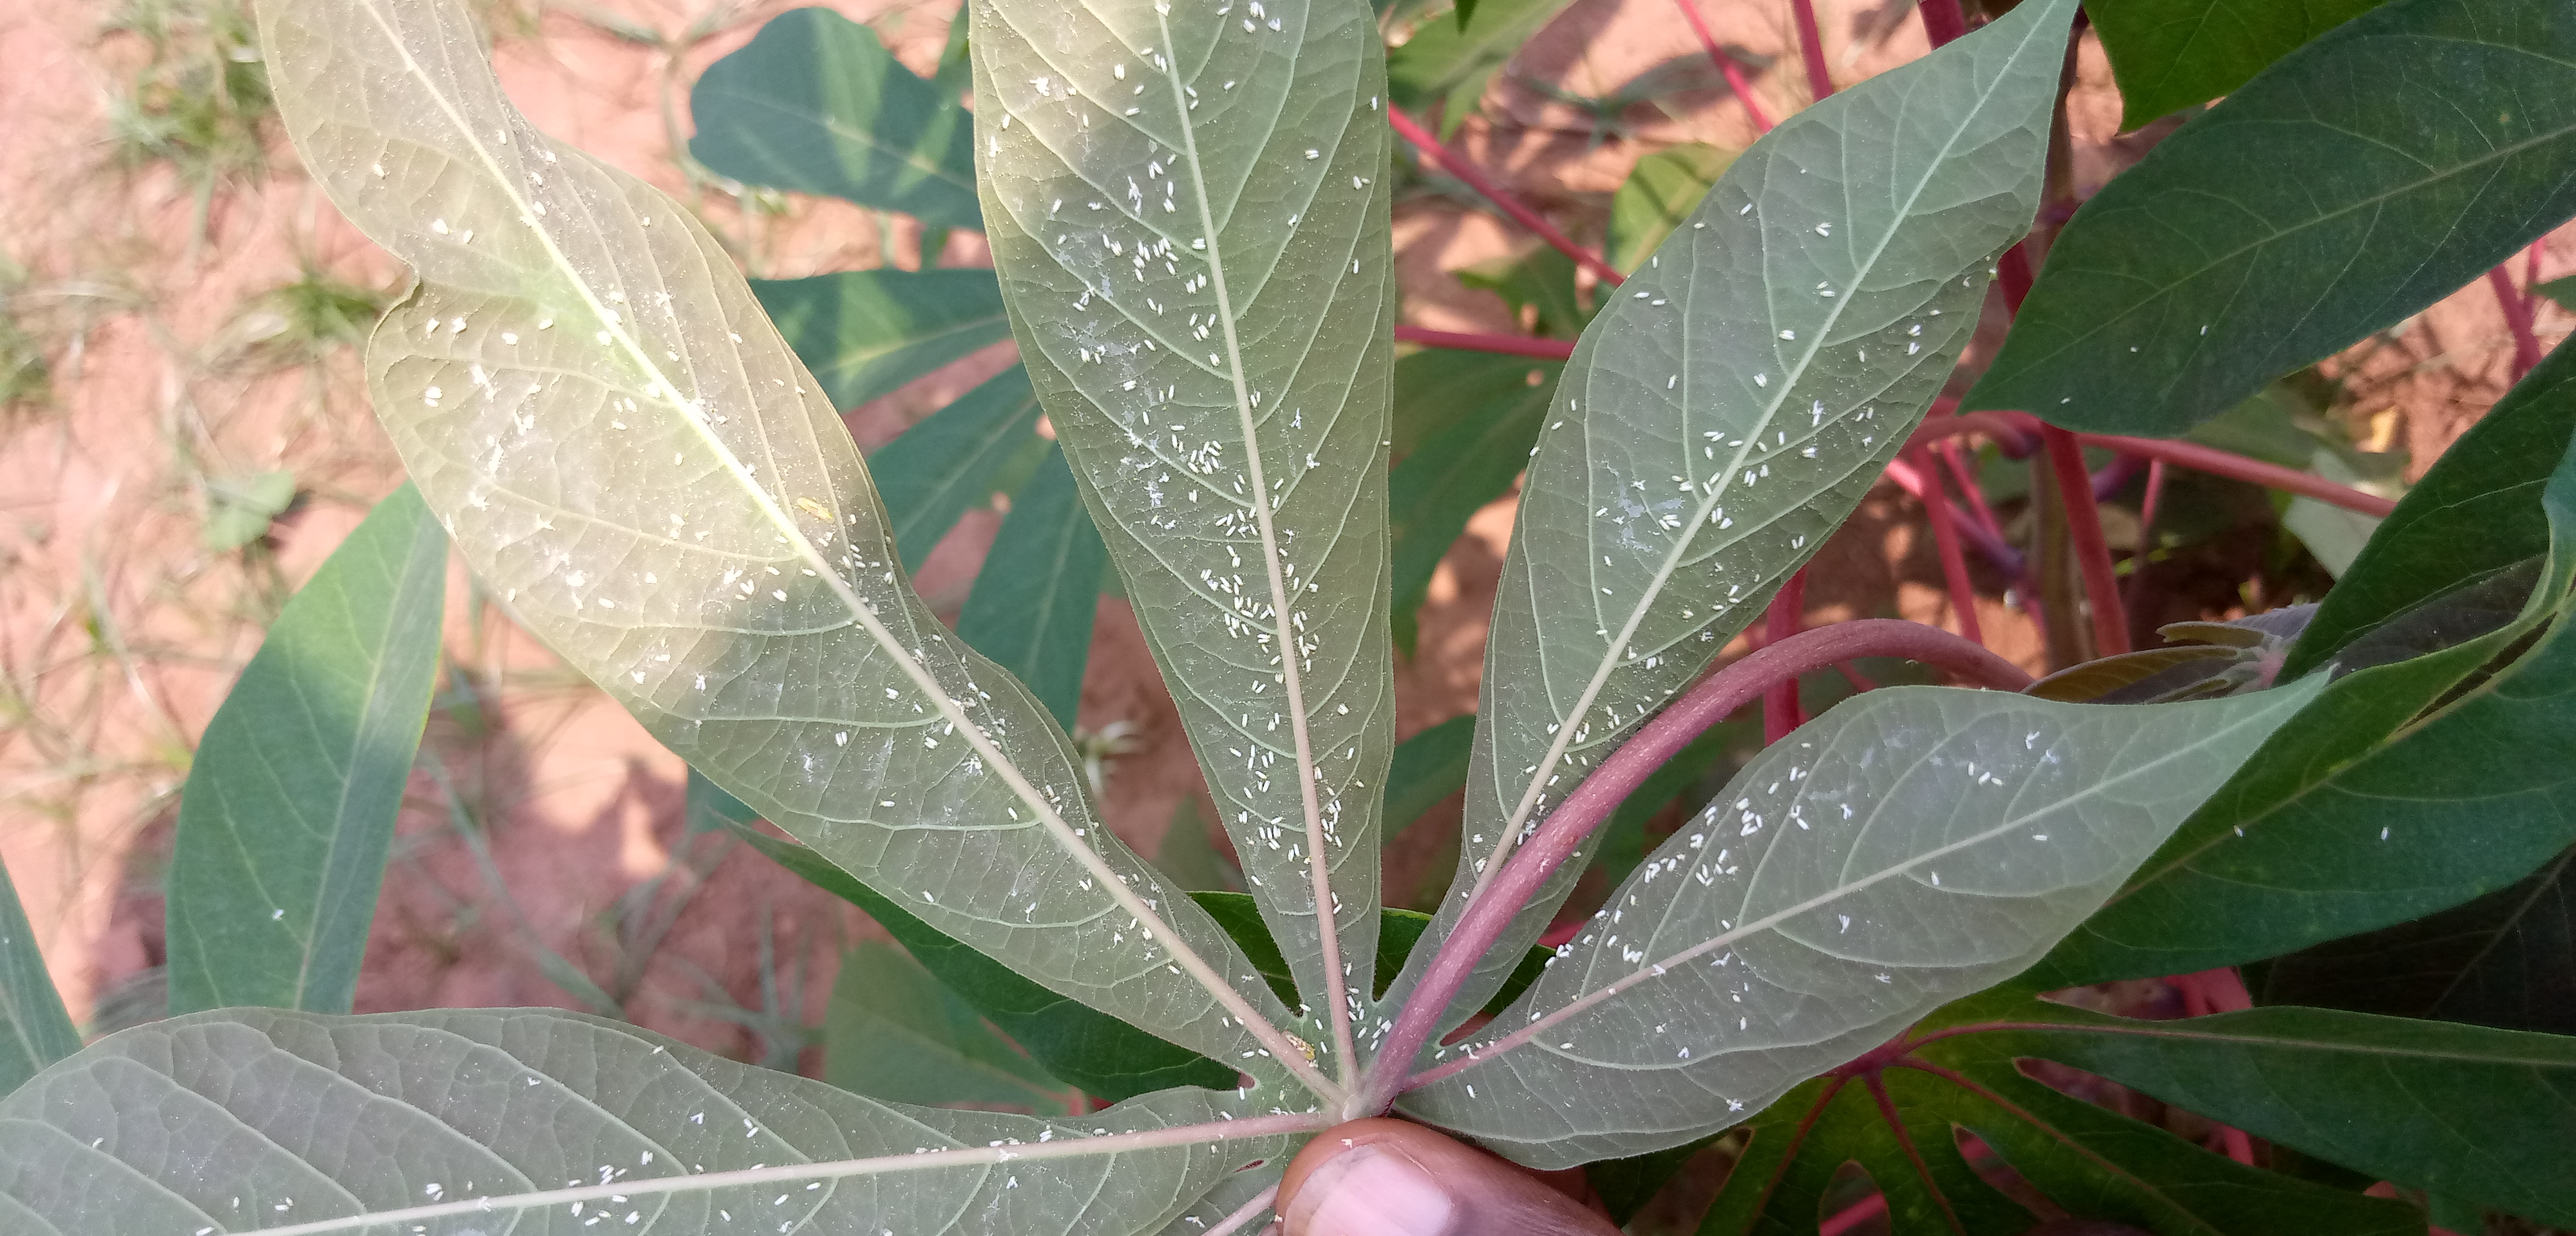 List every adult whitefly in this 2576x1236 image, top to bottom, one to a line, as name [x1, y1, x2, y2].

whitefly [1154, 1, 1171, 17]
whitefly [1249, 1, 1258, 18]
whitefly [1259, 5, 1267, 21]
whitefly [1217, 5, 1230, 17]
whitefly [1267, 16, 1283, 32]
whitefly [1244, 19, 1256, 32]
whitefly [1242, 24, 1252, 33]
whitefly [1141, 47, 1155, 57]
whitefly [1153, 53, 1161, 68]
whitefly [1160, 57, 1168, 74]
whitefly [1119, 61, 1127, 82]
whitefly [1113, 62, 1119, 80]
whitefly [1026, 73, 1052, 97]
whitefly [1223, 79, 1236, 92]
whitefly [1133, 84, 1145, 96]
whitefly [1065, 86, 1079, 97]
whitefly [1185, 86, 1198, 97]
whitefly [1370, 95, 1380, 111]
whitefly [1188, 98, 1202, 111]
whitefly [1124, 106, 1141, 117]
whitefly [1002, 112, 1012, 130]
whitefly [1081, 113, 1090, 129]
whitefly [495, 125, 510, 147]
whitefly [988, 134, 1001, 159]
whitefly [544, 148, 560, 165]
whitefly [1303, 149, 1319, 154]
whitefly [1165, 150, 1179, 167]
whitefly [1305, 154, 1319, 159]
whitefly [1153, 160, 1164, 175]
whitefly [368, 162, 390, 181]
whitefly [1148, 164, 1155, 180]
whitefly [529, 169, 545, 187]
whitefly [1124, 174, 1145, 200]
whitefly [1352, 174, 1363, 191]
whitefly [1360, 177, 1371, 185]
whitefly [1166, 180, 1175, 198]
whitefly [1052, 196, 1063, 216]
whitefly [1166, 198, 1176, 212]
whitefly [1135, 199, 1142, 212]
whitefly [531, 200, 549, 217]
whitefly [1087, 200, 1103, 211]
whitefly [1162, 201, 1171, 214]
whitefly [1739, 203, 1752, 216]
whitefly [1286, 211, 1299, 229]
whitefly [639, 214, 654, 230]
whitefly [430, 216, 450, 237]
whitefly [518, 216, 534, 228]
whitefly [1692, 221, 1707, 230]
whitefly [1816, 221, 1832, 228]
whitefly [460, 227, 478, 245]
whitefly [1814, 227, 1830, 238]
whitefly [1055, 231, 1069, 247]
whitefly [1102, 233, 1110, 249]
whitefly [1192, 236, 1206, 244]
whitefly [1163, 237, 1173, 251]
whitefly [1137, 239, 1144, 257]
whitefly [1159, 239, 1165, 256]
whitefly [1115, 240, 1124, 254]
whitefly [1110, 243, 1121, 256]
whitefly [1152, 243, 1161, 259]
whitefly [1192, 244, 1207, 250]
whitefly [1144, 245, 1152, 263]
whitefly [1166, 250, 1180, 261]
whitefly [1135, 254, 1145, 268]
whitefly [1651, 254, 1660, 269]
whitefly [1132, 257, 1142, 268]
whitefly [1352, 257, 1359, 274]
whitefly [1164, 260, 1177, 276]
whitefly [1133, 267, 1146, 284]
whitefly [1988, 267, 1997, 276]
whitefly [1197, 272, 1202, 289]
whitefly [1202, 274, 1209, 288]
whitefly [1960, 276, 1972, 290]
whitefly [1080, 279, 1097, 297]
whitefly [1190, 279, 1196, 295]
whitefly [1186, 280, 1191, 295]
whitefly [1816, 280, 1830, 290]
whitefly [652, 287, 677, 306]
whitefly [608, 289, 627, 304]
whitefly [1633, 289, 1650, 299]
whitefly [1819, 290, 1837, 297]
whitefly [1077, 290, 1091, 307]
whitefly [1146, 297, 1157, 312]
whitefly [1651, 298, 1667, 306]
whitefly [1072, 302, 1086, 312]
whitefly [1157, 302, 1164, 317]
whitefly [662, 304, 677, 324]
whitefly [606, 306, 623, 326]
whitefly [1928, 308, 1942, 317]
whitefly [1188, 312, 1200, 327]
whitefly [1207, 312, 1217, 328]
whitefly [450, 314, 467, 323]
whitefly [537, 315, 555, 333]
whitefly [423, 317, 441, 332]
whitefly [451, 321, 469, 336]
whitefly [1907, 323, 1921, 335]
whitefly [2199, 323, 2208, 337]
whitefly [1198, 326, 1210, 340]
whitefly [595, 328, 614, 349]
whitefly [728, 328, 744, 346]
whitefly [1781, 328, 1794, 335]
whitefly [500, 329, 520, 346]
whitefly [1191, 330, 1203, 342]
whitefly [1779, 333, 1795, 341]
whitefly [1144, 338, 1157, 352]
whitefly [1907, 341, 1921, 357]
whitefly [1127, 342, 1139, 355]
whitefly [2126, 344, 2141, 354]
whitefly [1081, 346, 1086, 362]
whitefly [666, 349, 681, 362]
whitefly [1085, 349, 1090, 362]
whitefly [1857, 350, 1868, 363]
whitefly [1094, 351, 1104, 366]
whitefly [1212, 352, 1220, 366]
whitefly [1209, 353, 1217, 367]
whitefly [466, 362, 496, 385]
whitefly [1758, 372, 1768, 384]
whitefly [1665, 373, 1678, 390]
whitefly [1753, 374, 1765, 388]
whitefly [771, 377, 786, 388]
whitefly [1123, 379, 1137, 386]
whitefly [645, 380, 663, 400]
whitefly [526, 382, 544, 395]
whitefly [791, 383, 810, 397]
whitefly [1168, 383, 1175, 401]
whitefly [1124, 384, 1136, 391]
whitefly [422, 384, 444, 399]
whitefly [484, 386, 500, 403]
whitefly [1159, 389, 1164, 403]
whitefly [1256, 389, 1262, 403]
whitefly [623, 394, 639, 415]
whitefly [1249, 394, 1258, 409]
whitefly [2058, 396, 2073, 406]
whitefly [1811, 397, 1824, 415]
whitefly [611, 397, 623, 415]
whitefly [1569, 397, 1578, 414]
whitefly [423, 398, 439, 409]
whitefly [512, 406, 526, 437]
whitefly [1866, 406, 1875, 421]
whitefly [1288, 406, 1305, 431]
whitefly [1142, 410, 1150, 426]
whitefly [714, 411, 729, 426]
whitefly [1853, 411, 1864, 422]
whitefly [520, 413, 537, 431]
whitefly [1812, 413, 1821, 427]
whitefly [609, 418, 629, 433]
whitefly [1549, 420, 1565, 432]
whitefly [1170, 424, 1186, 431]
whitefly [1122, 426, 1136, 440]
whitefly [1702, 429, 1718, 437]
whitefly [1776, 430, 1788, 446]
whitefly [1710, 431, 1725, 443]
whitefly [1171, 433, 1179, 449]
whitefly [1861, 433, 1873, 449]
whitefly [484, 434, 496, 448]
whitefly [1132, 436, 1144, 449]
whitefly [1381, 438, 1392, 449]
whitefly [1212, 440, 1222, 450]
whitefly [1726, 440, 1743, 449]
whitefly [1178, 440, 1184, 454]
whitefly [1204, 440, 1210, 453]
whitefly [1756, 440, 1768, 453]
whitefly [488, 442, 506, 479]
whitefly [1527, 445, 1544, 458]
whitefly [1703, 445, 1714, 461]
whitefly [1208, 446, 1220, 456]
whitefly [1800, 447, 1815, 453]
whitefly [1189, 449, 1197, 463]
whitefly [672, 450, 685, 467]
whitefly [1198, 450, 1206, 465]
whitefly [1304, 451, 1323, 471]
whitefly [1800, 453, 1817, 460]
whitefly [1119, 456, 1132, 466]
whitefly [1211, 456, 1221, 469]
whitefly [1135, 458, 1153, 474]
whitefly [1205, 460, 1213, 476]
whitefly [1188, 461, 1199, 474]
whitefly [743, 462, 759, 476]
whitefly [1762, 463, 1770, 478]
whitefly [1202, 465, 1209, 475]
whitefly [1759, 468, 1765, 479]
whitefly [1744, 469, 1752, 484]
whitefly [1159, 471, 1171, 483]
whitefly [1709, 471, 1721, 485]
whitefly [1748, 473, 1757, 487]
whitefly [1237, 473, 1247, 485]
whitefly [1669, 474, 1683, 482]
whitefly [1274, 477, 1285, 491]
whitefly [1629, 478, 1645, 492]
whitefly [1142, 480, 1160, 494]
whitefly [1233, 480, 1245, 495]
whitefly [1701, 481, 1712, 496]
whitefly [1678, 486, 1692, 492]
whitefly [465, 487, 491, 512]
whitefly [1193, 488, 1198, 504]
whitefly [1188, 489, 1193, 503]
whitefly [1149, 493, 1166, 508]
whitefly [1271, 493, 1282, 510]
whitefly [1248, 505, 1258, 518]
whitefly [1594, 507, 1607, 518]
whitefly [1717, 507, 1724, 521]
whitefly [1236, 507, 1247, 523]
whitefly [1710, 508, 1717, 525]
whitefly [534, 509, 556, 533]
whitefly [441, 510, 459, 542]
whitefly [1227, 510, 1235, 526]
whitefly [668, 511, 688, 529]
whitefly [848, 512, 858, 527]
whitefly [1150, 512, 1158, 526]
whitefly [1662, 513, 1679, 520]
whitefly [1215, 514, 1227, 527]
whitefly [1611, 514, 1627, 526]
whitefly [1718, 517, 1734, 531]
whitefly [1164, 518, 1177, 531]
whitefly [1658, 518, 1671, 532]
whitefly [1665, 520, 1681, 528]
whitefly [1248, 523, 1259, 537]
whitefly [1226, 524, 1236, 538]
whitefly [1237, 524, 1251, 539]
whitefly [1282, 525, 1295, 545]
whitefly [666, 526, 683, 541]
whitefly [693, 527, 712, 543]
whitefly [825, 529, 835, 541]
whitefly [773, 534, 788, 545]
whitefly [1797, 534, 1805, 548]
whitefly [883, 534, 893, 547]
whitefly [816, 536, 829, 549]
whitefly [1790, 538, 1797, 550]
whitefly [849, 543, 862, 552]
whitefly [1226, 544, 1235, 557]
whitefly [1278, 547, 1289, 557]
whitefly [1232, 552, 1238, 568]
whitefly [851, 552, 864, 559]
whitefly [1603, 553, 1615, 568]
whitefly [840, 554, 854, 570]
whitefly [1236, 556, 1241, 567]
whitefly [870, 559, 882, 568]
whitefly [855, 560, 867, 570]
whitefly [720, 562, 744, 584]
whitefly [1287, 563, 1291, 574]
whitefly [762, 563, 785, 577]
whitefly [1289, 564, 1295, 577]
whitefly [799, 565, 819, 577]
whitefly [562, 567, 590, 588]
whitefly [1204, 568, 1213, 581]
whitefly [1200, 568, 1206, 579]
whitefly [643, 569, 661, 586]
whitefly [837, 570, 847, 579]
whitefly [884, 571, 892, 581]
whitefly [1233, 574, 1244, 585]
whitefly [887, 575, 894, 585]
whitefly [1293, 575, 1300, 592]
whitefly [1220, 576, 1231, 588]
whitefly [747, 577, 757, 597]
whitefly [842, 579, 853, 589]
whitefly [739, 580, 750, 595]
whitefly [1207, 580, 1220, 591]
whitefly [1234, 581, 1241, 595]
whitefly [1307, 583, 1320, 588]
whitefly [1727, 583, 1739, 596]
whitefly [1220, 583, 1233, 594]
whitefly [506, 584, 518, 604]
whitefly [1600, 586, 1614, 597]
whitefly [1311, 588, 1318, 594]
whitefly [777, 588, 788, 599]
whitefly [568, 590, 585, 612]
whitefly [771, 591, 788, 603]
whitefly [733, 592, 747, 603]
whitefly [595, 594, 617, 610]
whitefly [858, 595, 869, 603]
whitefly [1234, 595, 1239, 611]
whitefly [1239, 595, 1245, 608]
whitefly [1247, 595, 1252, 608]
whitefly [1728, 595, 1740, 606]
whitefly [1253, 601, 1260, 613]
whitefly [867, 603, 878, 612]
whitefly [1267, 603, 1277, 617]
whitefly [1710, 604, 1725, 611]
whitefly [1240, 608, 1254, 619]
whitefly [1681, 608, 1696, 620]
whitefly [870, 609, 880, 616]
whitefly [1260, 609, 1270, 621]
whitefly [1299, 609, 1309, 621]
whitefly [1224, 611, 1231, 626]
whitefly [1294, 612, 1300, 626]
whitefly [1231, 615, 1237, 631]
whitefly [1235, 617, 1242, 630]
whitefly [1299, 621, 1305, 633]
whitefly [855, 623, 865, 632]
whitefly [1241, 623, 1250, 636]
whitefly [1227, 627, 1239, 639]
whitefly [1595, 628, 1609, 637]
whitefly [930, 632, 942, 644]
whitefly [1312, 632, 1322, 645]
whitefly [1256, 633, 1273, 639]
whitefly [1298, 634, 1304, 648]
whitefly [1256, 638, 1271, 643]
whitefly [1306, 642, 1317, 651]
whitefly [1261, 643, 1270, 654]
whitefly [1627, 643, 1637, 660]
whitefly [1304, 645, 1310, 654]
whitefly [914, 646, 925, 660]
whitefly [1301, 647, 1308, 659]
whitefly [653, 648, 674, 666]
whitefly [1270, 653, 1282, 667]
whitefly [911, 654, 925, 666]
whitefly [1651, 655, 1658, 668]
whitefly [1658, 655, 1665, 666]
whitefly [1645, 655, 1651, 671]
whitefly [1305, 659, 1313, 673]
whitefly [629, 669, 647, 687]
whitefly [695, 669, 710, 697]
whitefly [1274, 671, 1279, 683]
whitefly [1279, 671, 1285, 685]
whitefly [967, 679, 979, 693]
whitefly [1251, 679, 1258, 691]
whitefly [1256, 682, 1266, 694]
whitefly [885, 687, 900, 697]
whitefly [1662, 688, 1675, 696]
whitefly [980, 690, 992, 702]
whitefly [887, 693, 896, 700]
whitefly [961, 694, 978, 707]
whitefly [1643, 694, 1654, 703]
whitefly [948, 698, 962, 707]
whitefly [912, 702, 926, 714]
whitefly [1340, 702, 1349, 714]
whitefly [1605, 703, 1613, 716]
whitefly [1634, 703, 1645, 714]
whitefly [1336, 707, 1346, 716]
whitefly [1241, 711, 1248, 728]
whitefly [1274, 711, 1280, 725]
whitefly [1612, 713, 1622, 726]
whitefly [992, 716, 1008, 727]
whitefly [942, 718, 958, 740]
whitefly [1268, 718, 1272, 732]
whitefly [1607, 720, 1615, 729]
whitefly [1272, 720, 1276, 731]
whitefly [1582, 720, 1592, 733]
whitefly [1546, 722, 1553, 730]
whitefly [1549, 723, 1559, 736]
whitefly [975, 724, 987, 731]
whitefly [994, 726, 1008, 737]
whitefly [2022, 726, 2041, 750]
whitefly [1574, 728, 1581, 745]
whitefly [840, 729, 852, 747]
whitefly [835, 731, 843, 747]
whitefly [981, 731, 993, 738]
whitefly [1580, 733, 1586, 743]
whitefly [925, 736, 938, 747]
whitefly [989, 738, 1001, 747]
whitefly [923, 741, 936, 750]
whitefly [1799, 741, 1812, 749]
whitefly [1250, 744, 1256, 757]
whitefly [1345, 745, 1356, 763]
whitefly [1229, 746, 1241, 758]
whitefly [1267, 749, 1277, 765]
whitefly [959, 750, 976, 775]
whitefly [1562, 752, 1573, 765]
whitefly [800, 753, 817, 774]
whitefly [1260, 753, 1269, 769]
whitefly [1578, 754, 1589, 767]
whitefly [1245, 756, 1255, 770]
whitefly [974, 760, 985, 771]
whitefly [1967, 760, 1976, 777]
whitefly [1788, 763, 1797, 783]
whitefly [1313, 764, 1318, 781]
whitefly [1524, 764, 1539, 776]
whitefly [1316, 765, 1323, 780]
whitefly [1254, 770, 1270, 780]
whitefly [1797, 770, 1808, 780]
whitefly [1978, 771, 1991, 786]
whitefly [1545, 772, 1560, 788]
whitefly [1990, 776, 2003, 786]
whitefly [1256, 778, 1263, 792]
whitefly [1263, 779, 1271, 793]
whitefly [1355, 779, 1365, 789]
whitefly [1766, 779, 1779, 796]
whitefly [1043, 782, 1057, 798]
whitefly [1242, 785, 1254, 800]
whitefly [1326, 785, 1335, 797]
whitefly [1536, 791, 1548, 805]
whitefly [876, 795, 898, 810]
whitefly [1048, 795, 1062, 806]
whitefly [1736, 796, 1752, 812]
whitefly [1335, 798, 1343, 810]
whitefly [1839, 800, 1853, 821]
whitefly [1329, 801, 1337, 811]
whitefly [1054, 803, 1065, 816]
whitefly [1789, 803, 1801, 819]
whitefly [1005, 804, 1025, 823]
whitefly [1705, 804, 1716, 819]
whitefly [1328, 806, 1333, 814]
whitefly [1741, 809, 1750, 823]
whitefly [1242, 810, 1249, 825]
whitefly [1333, 810, 1339, 826]
whitefly [1238, 811, 1243, 823]
whitefly [1745, 812, 1756, 824]
whitefly [1755, 813, 1763, 828]
whitefly [1707, 814, 1715, 827]
whitefly [1271, 815, 1284, 824]
whitefly [1320, 818, 1329, 832]
whitefly [1795, 818, 1810, 830]
whitefly [1525, 818, 1537, 838]
whitefly [1092, 819, 1101, 832]
whitefly [1329, 820, 1334, 835]
whitefly [1739, 822, 1752, 837]
whitefly [1074, 824, 1089, 839]
whitefly [1256, 824, 1267, 840]
whitefly [2233, 824, 2246, 839]
whitefly [1748, 825, 1757, 834]
whitefly [1267, 826, 1274, 839]
whitefly [1276, 826, 1283, 838]
whitefly [1516, 830, 1524, 847]
whitefly [1323, 833, 1333, 843]
whitefly [1473, 833, 1481, 838]
whitefly [1690, 834, 1701, 839]
whitefly [2031, 834, 2050, 842]
whitefly [1335, 835, 1343, 848]
whitefly [1698, 835, 1704, 849]
whitefly [1271, 838, 1281, 849]
whitefly [1473, 838, 1484, 843]
whitefly [1689, 840, 1697, 848]
whitefly [1267, 841, 1278, 851]
whitefly [1293, 843, 1302, 857]
whitefly [1287, 847, 1294, 862]
whitefly [1716, 848, 1729, 863]
whitefly [1569, 850, 1583, 859]
whitefly [1675, 852, 1686, 861]
whitefly [1475, 856, 1484, 866]
whitefly [1658, 856, 1668, 864]
whitefly [1667, 857, 1677, 872]
whitefly [1477, 859, 1486, 874]
whitefly [1647, 862, 1661, 868]
whitefly [1701, 862, 1709, 877]
whitefly [1714, 862, 1723, 876]
whitefly [1725, 865, 1738, 876]
whitefly [1651, 866, 1662, 878]
whitefly [1644, 868, 1651, 883]
whitefly [1297, 869, 1308, 879]
whitefly [1930, 869, 1940, 886]
whitefly [1131, 870, 1141, 885]
whitefly [1115, 872, 1128, 886]
whitefly [1694, 872, 1705, 884]
whitefly [1251, 874, 1263, 887]
whitefly [1705, 876, 1716, 888]
whitefly [1077, 878, 1090, 893]
whitefly [1147, 879, 1163, 896]
whitefly [920, 888, 936, 904]
whitefly [1331, 890, 1340, 905]
whitefly [1460, 890, 1473, 900]
whitefly [1629, 893, 1639, 908]
whitefly [1139, 895, 1150, 909]
whitefly [1023, 897, 1037, 924]
whitefly [1150, 897, 1159, 913]
whitefly [1333, 902, 1344, 915]
whitefly [1613, 908, 1623, 925]
whitefly [1594, 908, 1605, 920]
whitefly [1836, 910, 1851, 936]
whitefly [1130, 915, 1139, 932]
whitefly [1720, 919, 1733, 931]
whitefly [1141, 926, 1155, 943]
whitefly [1111, 930, 1125, 949]
whitefly [1582, 932, 1594, 946]
whitefly [1605, 934, 1618, 949]
whitefly [1555, 942, 1565, 955]
whitefly [1564, 942, 1574, 951]
whitefly [1622, 943, 1629, 962]
whitefly [1141, 948, 1157, 964]
whitefly [1629, 949, 1636, 958]
whitefly [1558, 950, 1569, 959]
whitefly [1633, 950, 1643, 964]
whitefly [1544, 954, 1557, 968]
whitefly [1710, 957, 1725, 968]
whitefly [1345, 961, 1353, 977]
whitefly [1649, 961, 1667, 977]
whitefly [1166, 963, 1184, 977]
whitefly [1742, 980, 1750, 992]
whitefly [1348, 986, 1360, 994]
whitefly [1345, 993, 1356, 1009]
whitefly [1732, 993, 1741, 1004]
whitefly [1298, 1002, 1312, 1013]
whitefly [1359, 1007, 1365, 1020]
whitefly [1347, 1009, 1358, 1022]
whitefly [1529, 1010, 1543, 1021]
whitefly [1232, 1013, 1247, 1029]
whitefly [1221, 1015, 1232, 1032]
whitefly [1376, 1015, 1382, 1027]
whitefly [1739, 1015, 1749, 1031]
whitefly [1314, 1016, 1324, 1031]
whitefly [1381, 1019, 1390, 1029]
whitefly [1385, 1022, 1393, 1034]
whitefly [1654, 1023, 1666, 1035]
whitefly [1357, 1025, 1368, 1039]
whitefly [1372, 1028, 1382, 1040]
whitefly [1369, 1039, 1379, 1052]
whitefly [1320, 1040, 1329, 1054]
whitefly [1458, 1041, 1473, 1053]
whitefly [1474, 1041, 1485, 1050]
whitefly [1558, 1042, 1575, 1049]
whitefly [650, 1042, 667, 1057]
whitefly [1676, 1045, 1689, 1060]
whitefly [1256, 1045, 1272, 1057]
whitefly [1433, 1047, 1448, 1061]
whitefly [1240, 1048, 1255, 1061]
whitefly [526, 1072, 542, 1089]
whitefly [1238, 1083, 1247, 1102]
whitefly [1466, 1083, 1477, 1099]
whitefly [1725, 1097, 1745, 1112]
whitefly [1305, 1100, 1320, 1114]
whitefly [1268, 1104, 1291, 1117]
whitefly [1217, 1109, 1236, 1123]
whitefly [690, 1110, 705, 1128]
whitefly [741, 1116, 754, 1129]
whitefly [746, 1125, 761, 1140]
whitefly [1092, 1126, 1107, 1136]
whitefly [1039, 1128, 1054, 1137]
whitefly [1038, 1135, 1056, 1143]
whitefly [1339, 1135, 1356, 1150]
whitefly [91, 1136, 106, 1148]
whitefly [987, 1136, 1004, 1148]
whitefly [1007, 1136, 1021, 1146]
whitefly [940, 1142, 949, 1154]
whitefly [1207, 1142, 1222, 1156]
whitefly [914, 1144, 928, 1155]
whitefly [929, 1147, 940, 1152]
whitefly [998, 1147, 1020, 1163]
whitefly [641, 1148, 648, 1166]
whitefly [648, 1149, 655, 1164]
whitefly [693, 1162, 706, 1174]
whitefly [749, 1163, 766, 1171]
whitefly [600, 1164, 612, 1171]
whitefly [602, 1165, 615, 1179]
whitefly [614, 1166, 629, 1177]
whitefly [1004, 1172, 1021, 1192]
whitefly [601, 1173, 614, 1187]
whitefly [567, 1174, 582, 1188]
whitefly [466, 1179, 476, 1192]
whitefly [804, 1179, 823, 1192]
whitefly [425, 1181, 442, 1194]
whitefly [433, 1189, 444, 1203]
whitefly [772, 1191, 791, 1206]
whitefly [477, 1192, 494, 1215]
whitefly [611, 1193, 630, 1204]
whitefly [232, 1194, 242, 1209]
whitefly [285, 1195, 296, 1208]
whitefly [569, 1199, 586, 1218]
whitefly [274, 1203, 289, 1212]
whitefly [717, 1206, 735, 1224]
whitefly [1272, 1211, 1286, 1225]
whitefly [1184, 1215, 1208, 1230]
whitefly [583, 1215, 601, 1226]
whitefly [778, 1215, 795, 1235]
whitefly [410, 1224, 427, 1232]
whitefly [879, 1225, 895, 1236]
whitefly [195, 1226, 216, 1235]